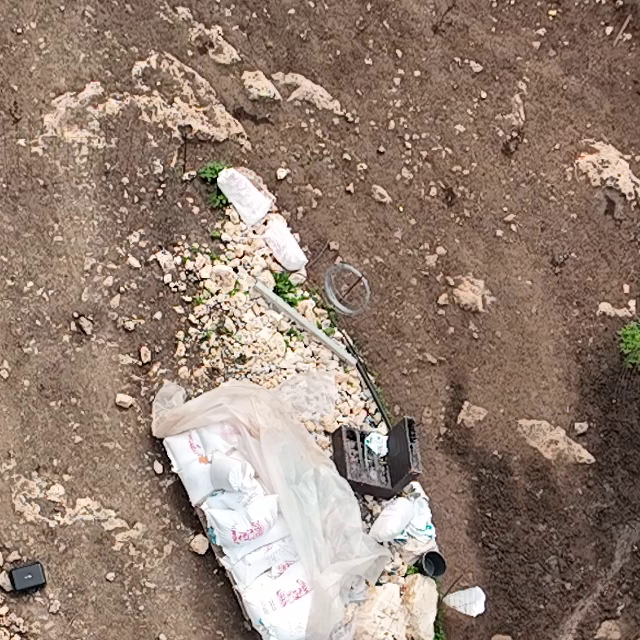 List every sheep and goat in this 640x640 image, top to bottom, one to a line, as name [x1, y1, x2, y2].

None